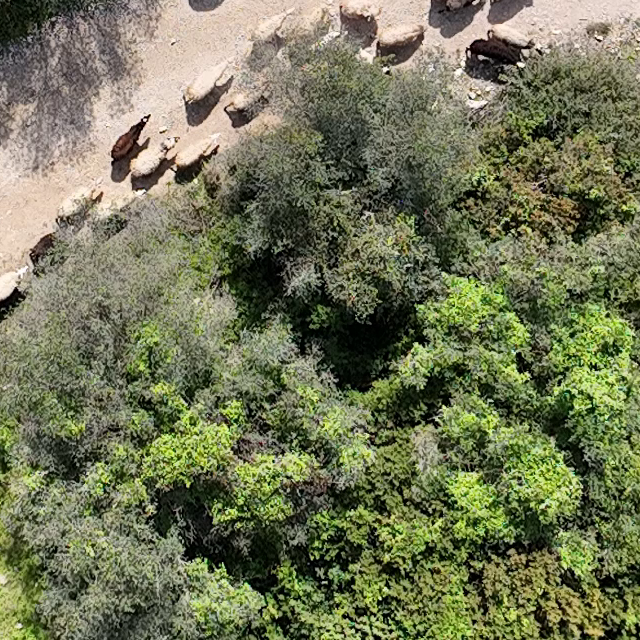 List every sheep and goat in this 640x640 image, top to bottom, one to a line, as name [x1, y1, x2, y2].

sheep [302, 0, 335, 35]
sheep [340, 0, 383, 21]
sheep [446, 0, 491, 11]
sheep [252, 8, 295, 44]
sheep [379, 22, 427, 47]
sheep [491, 23, 543, 48]
sheep [469, 40, 526, 69]
sheep [187, 56, 235, 104]
sheep [238, 91, 272, 122]
sheep [112, 113, 151, 160]
sheep [174, 134, 221, 168]
sheep [130, 136, 180, 177]
sheep [57, 178, 103, 220]
sheep [99, 191, 145, 220]
sheep [30, 230, 57, 272]
sheep [0, 266, 27, 308]